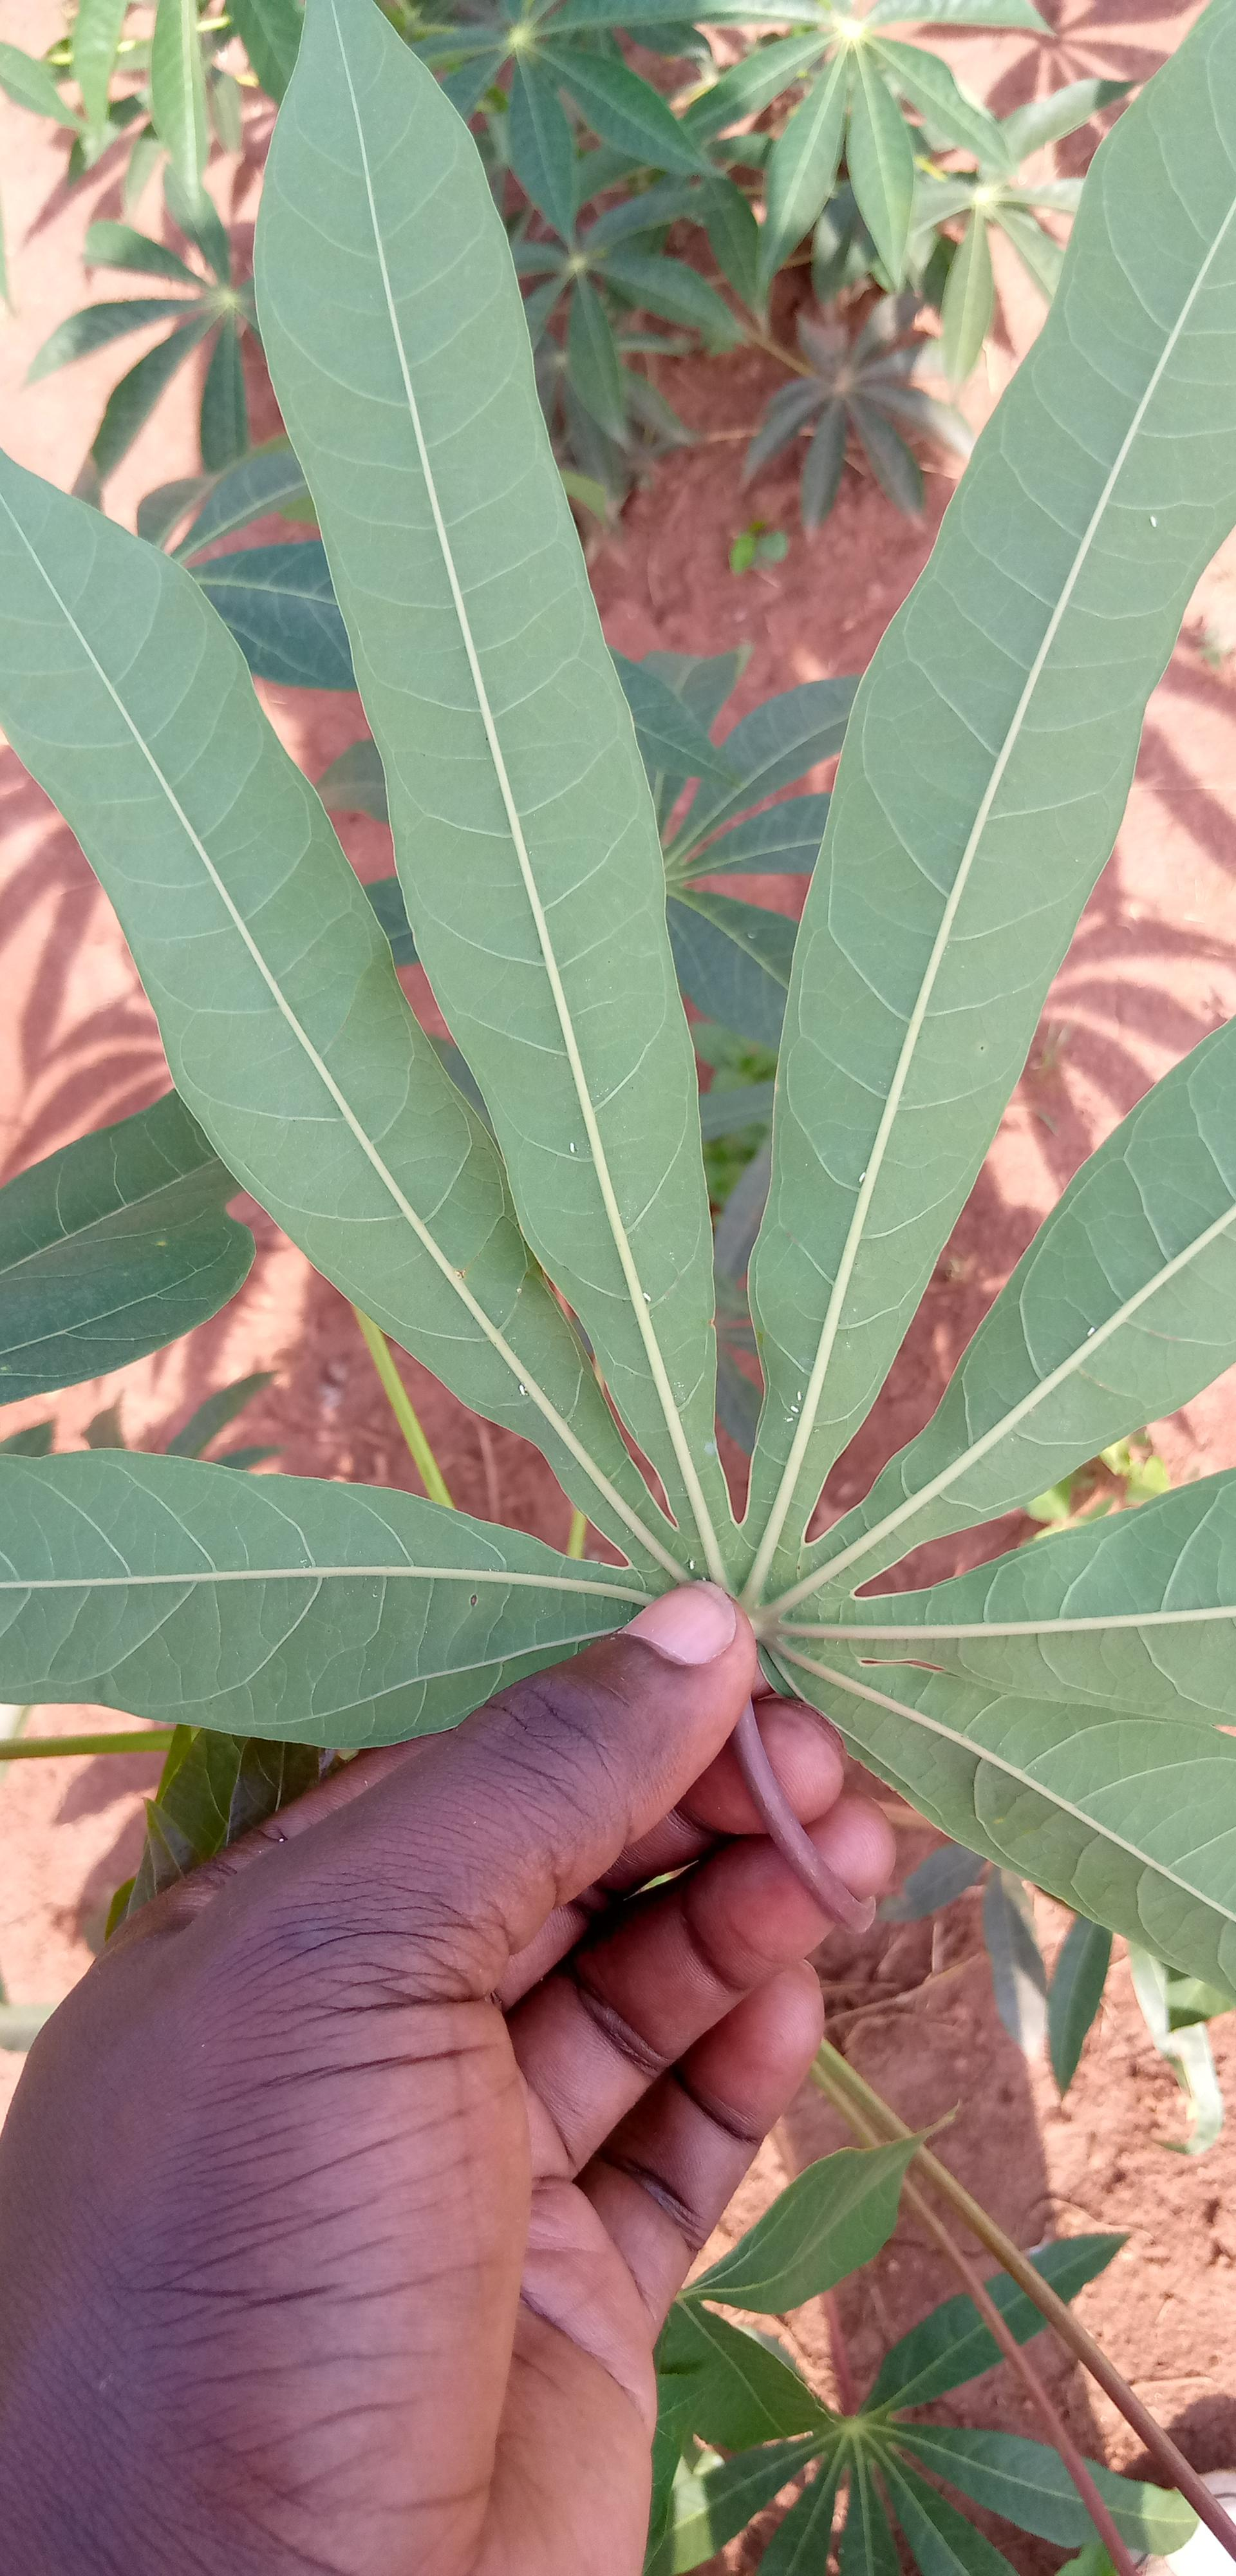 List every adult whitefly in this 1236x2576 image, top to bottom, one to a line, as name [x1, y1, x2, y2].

whitefly [1148, 513, 1158, 530]
whitefly [568, 1141, 577, 1154]
whitefly [857, 1171, 866, 1184]
whitefly [641, 1292, 653, 1303]
whitefly [1086, 1325, 1095, 1338]
whitefly [518, 1384, 527, 1397]
whitefly [796, 1389, 803, 1402]
whitefly [789, 1405, 801, 1414]
whitefly [785, 1417, 794, 1423]
whitefly [688, 1557, 696, 1571]